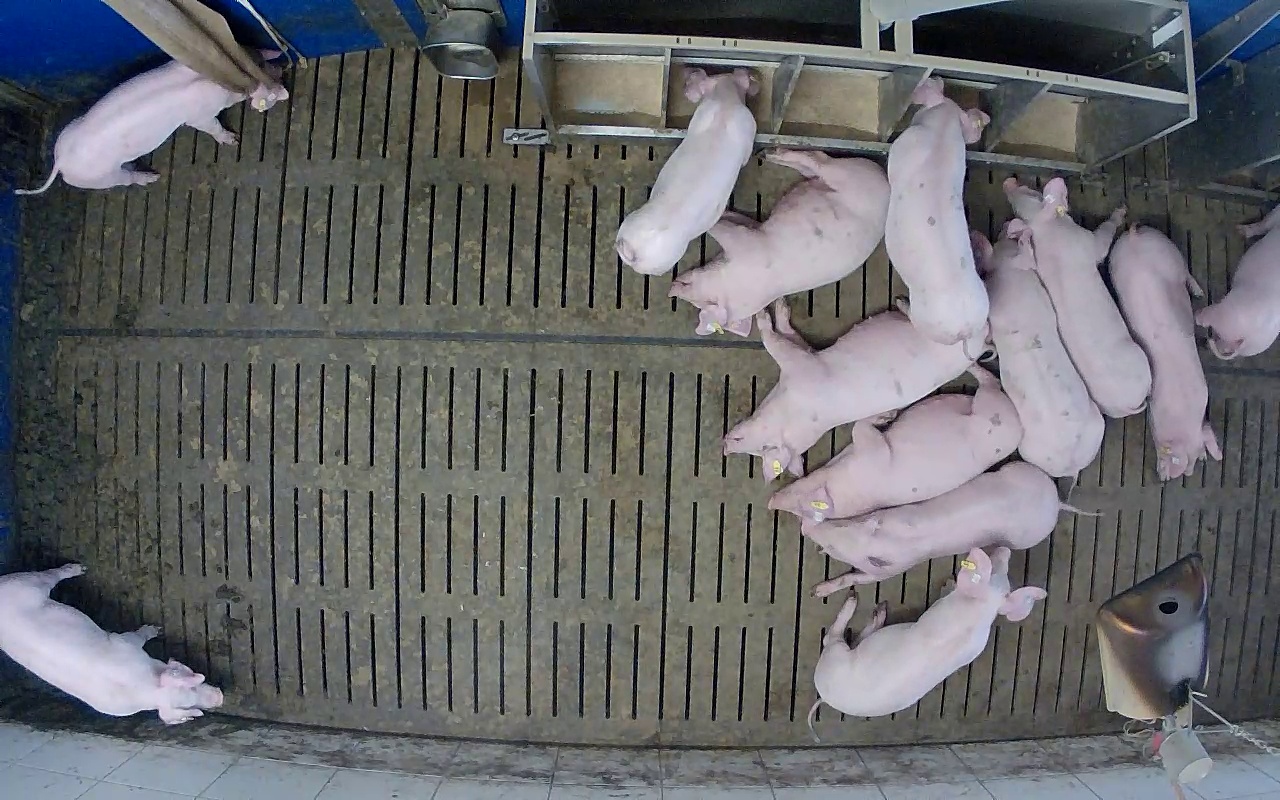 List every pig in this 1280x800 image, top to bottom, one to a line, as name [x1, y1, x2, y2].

pig [14, 44, 290, 198]
pig [613, 63, 761, 276]
pig [883, 75, 990, 362]
pig [667, 149, 892, 337]
pig [1002, 175, 1153, 423]
pig [1196, 203, 1279, 364]
pig [972, 219, 1108, 501]
pig [1104, 222, 1224, 482]
pig [721, 296, 997, 483]
pig [767, 362, 1020, 537]
pig [800, 460, 1105, 598]
pig [807, 547, 1051, 744]
pig [0, 561, 225, 725]